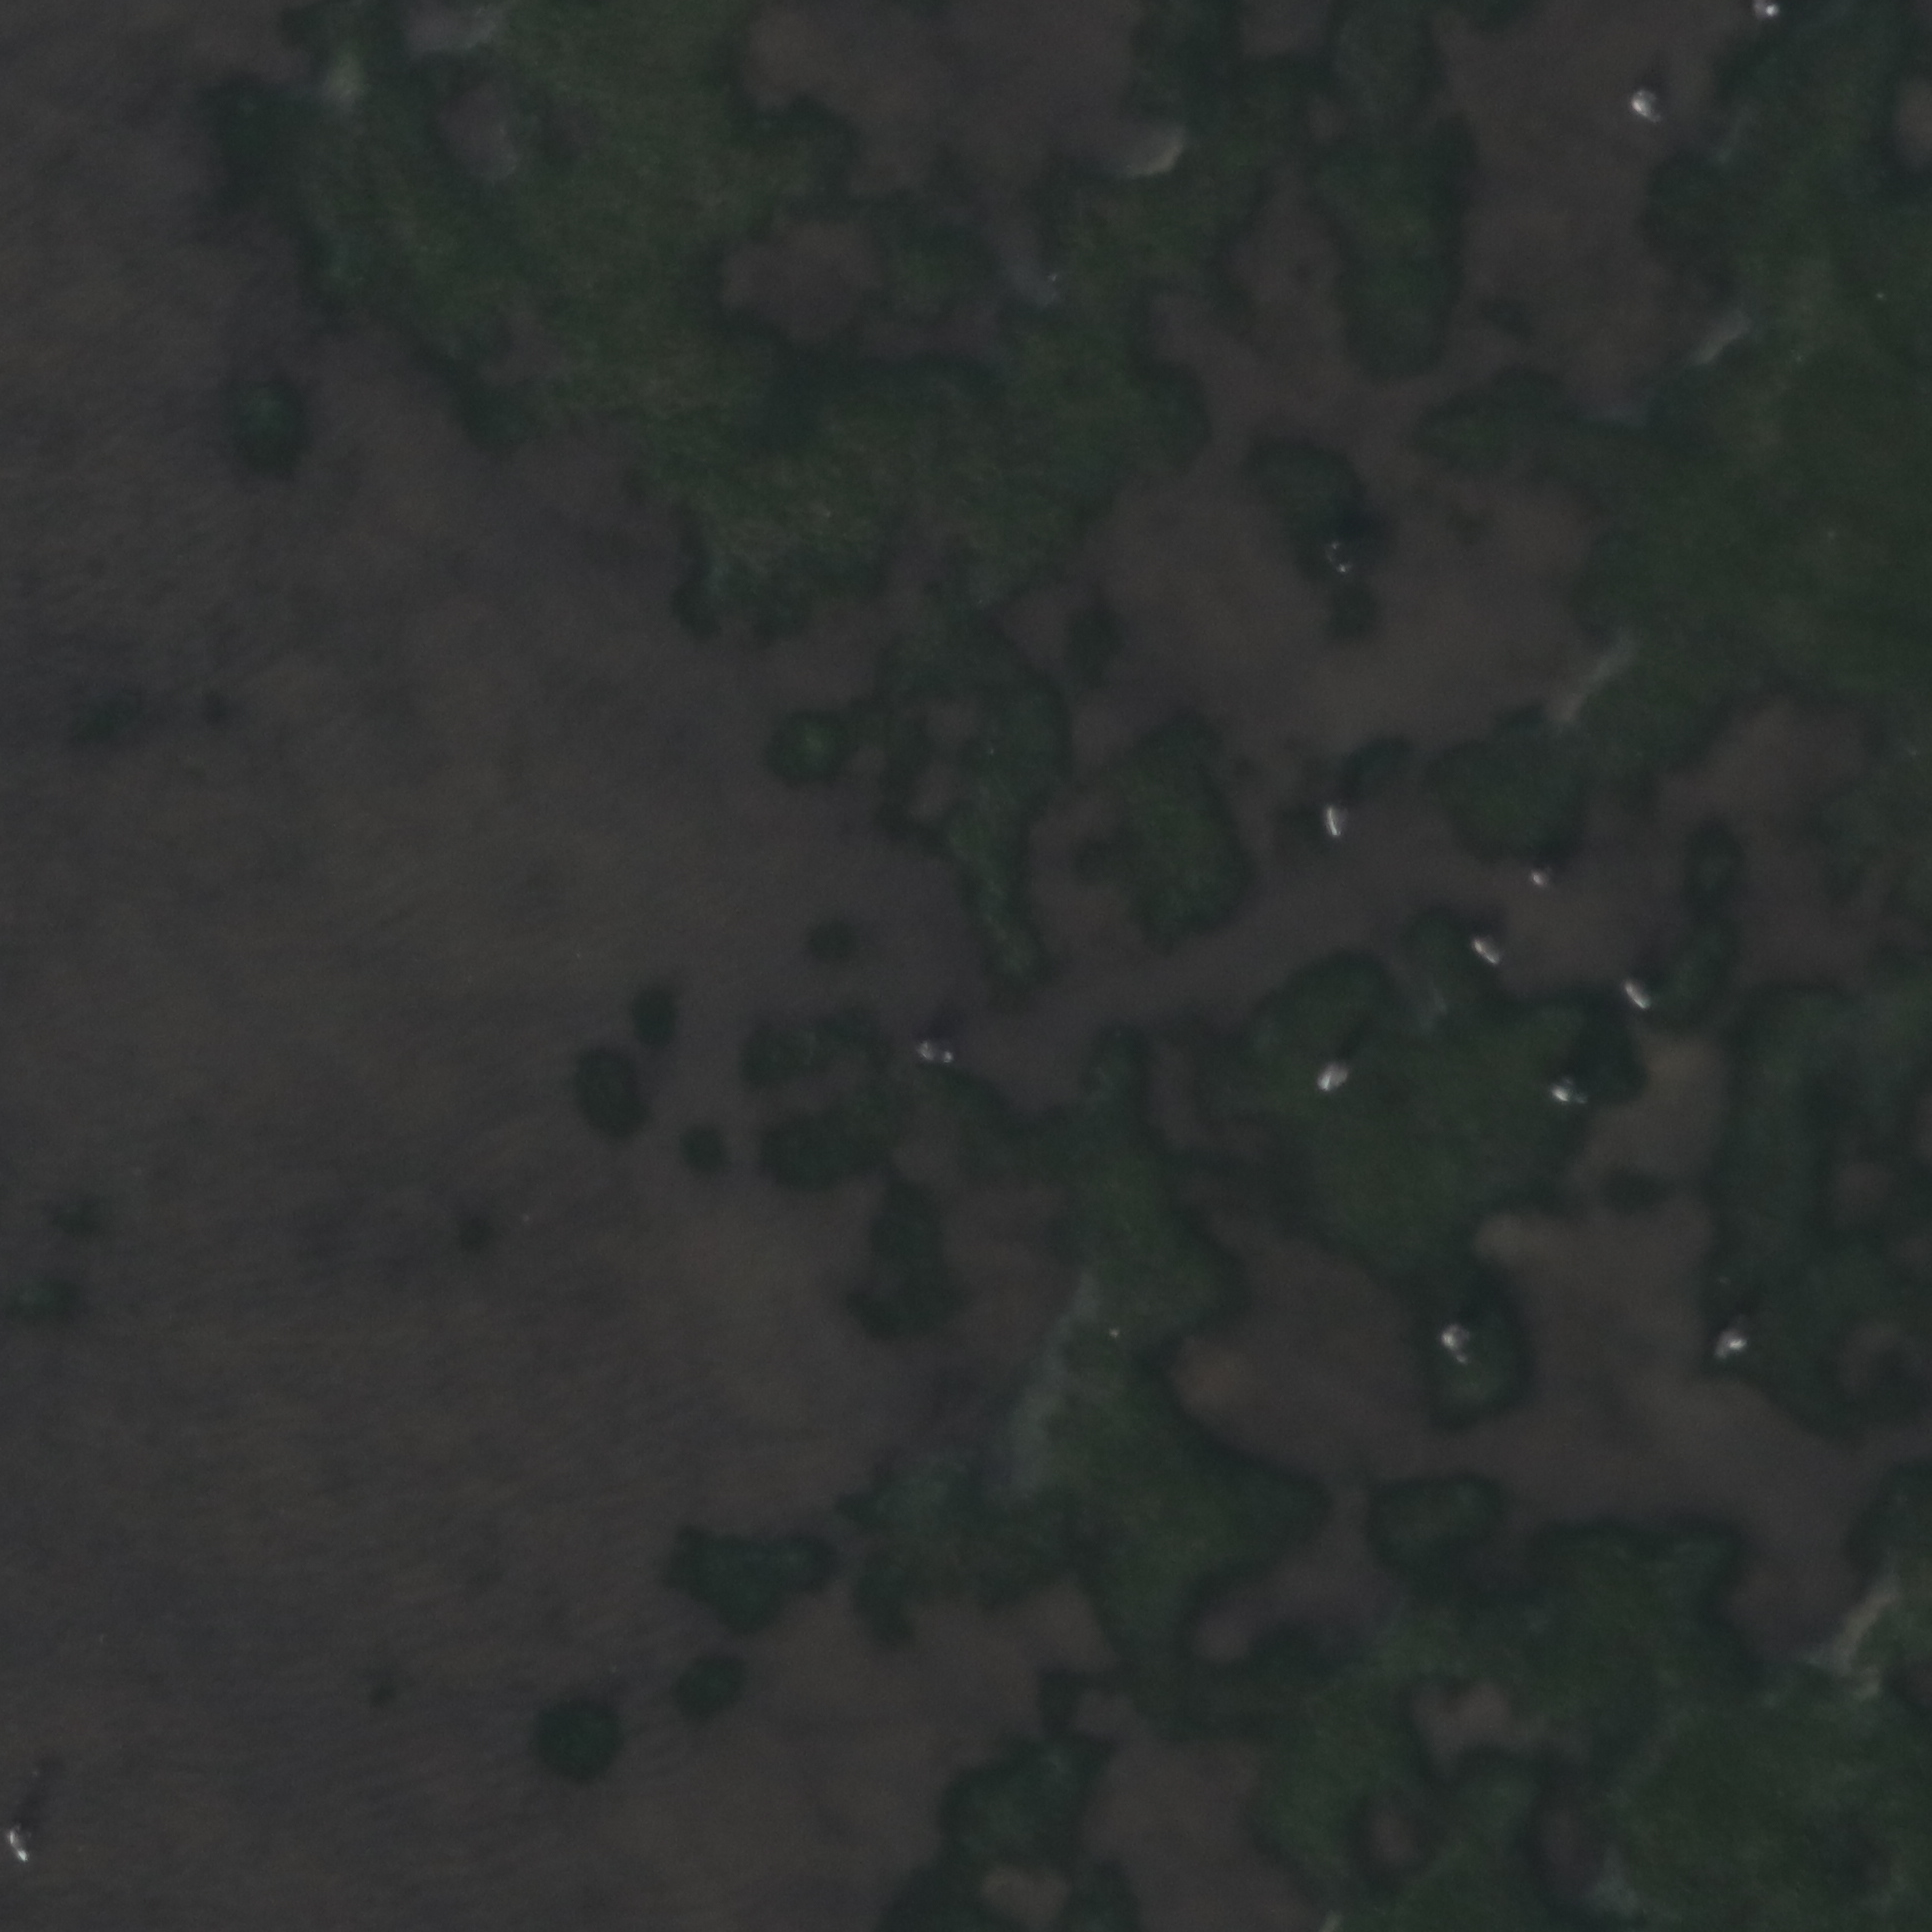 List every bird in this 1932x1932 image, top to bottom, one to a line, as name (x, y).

brant (1647, 106)
brant (1340, 557)
brant (1336, 815)
brant (1544, 879)
brant (1487, 946)
brant (1633, 990)
brant (933, 1047)
brant (1328, 1074)
brant (1568, 1090)
brant (1452, 1339)
brant (1739, 1339)
brant (20, 1840)